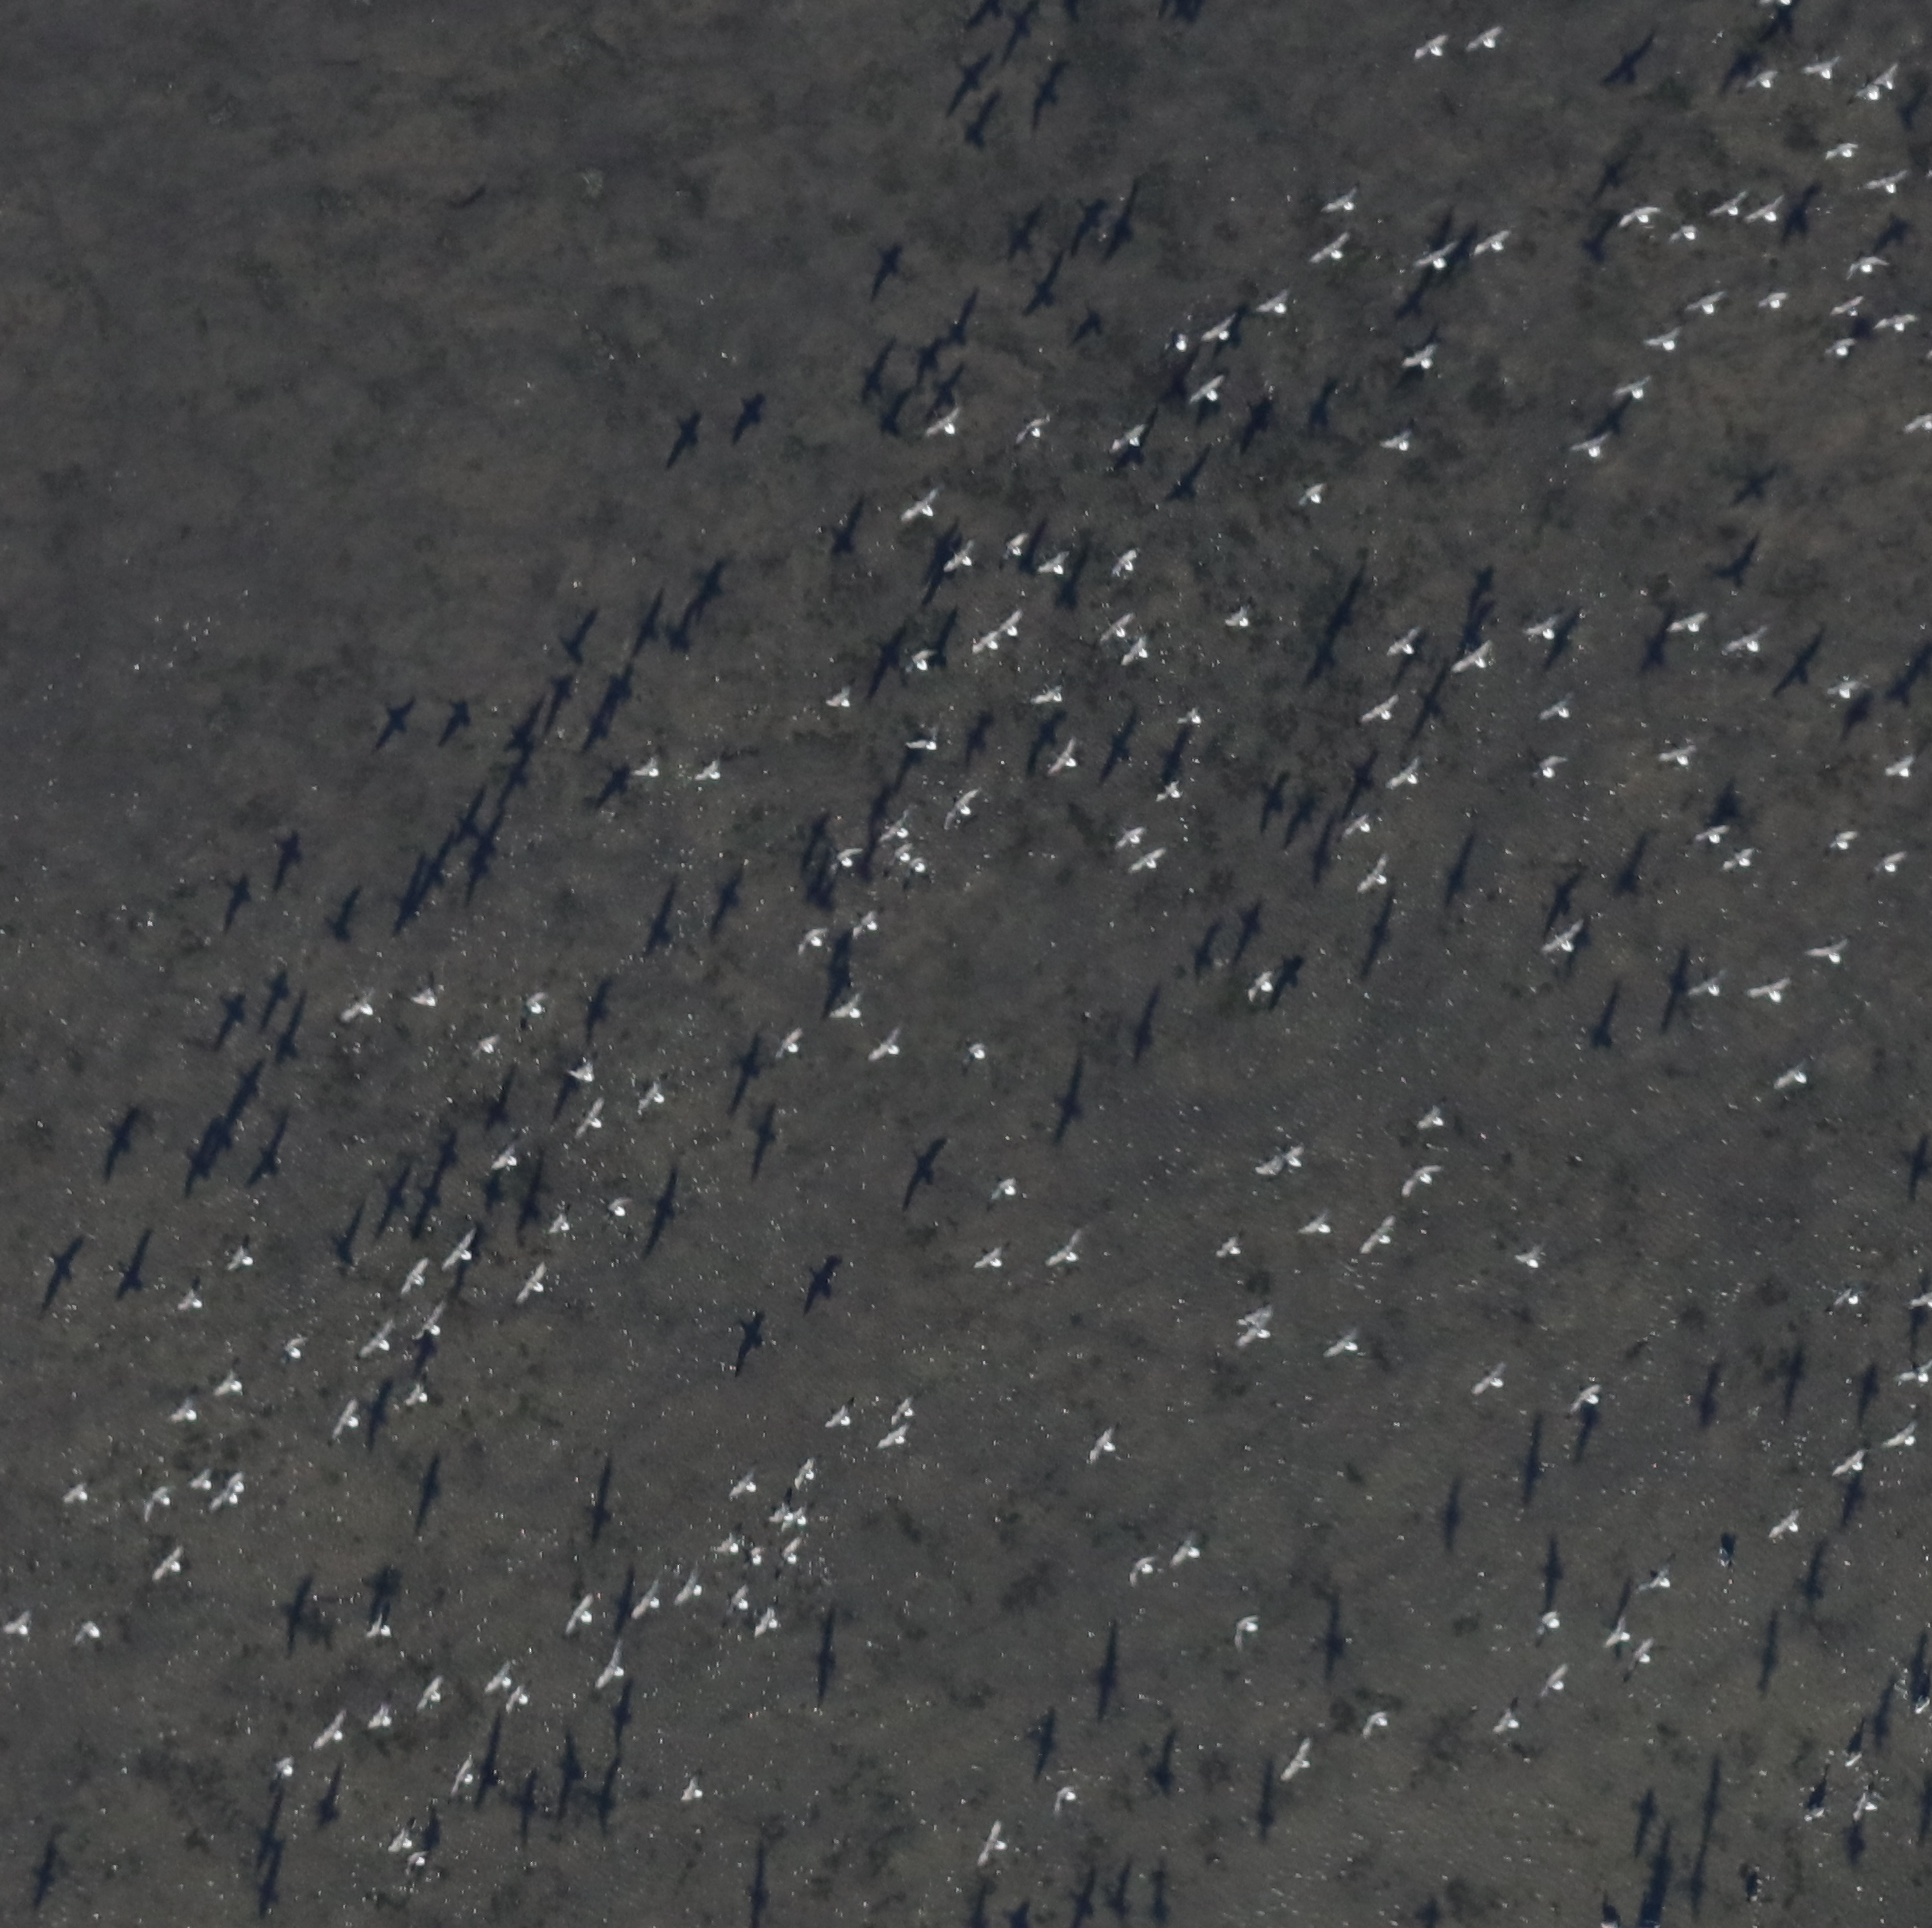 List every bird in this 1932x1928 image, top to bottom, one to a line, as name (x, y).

brant (1770, 4)
brant (1489, 42)
brant (1428, 44)
brant (1828, 61)
brant (1891, 78)
brant (1779, 79)
brant (1868, 95)
brant (1847, 155)
brant (1886, 180)
brant (1346, 206)
brant (1727, 208)
brant (1636, 209)
brant (1778, 213)
brant (1682, 239)
brant (1498, 243)
brant (1337, 247)
brant (1433, 265)
brant (1869, 265)
brant (1851, 302)
brant (1714, 306)
brant (1273, 307)
brant (1771, 307)
brant (1894, 318)
brant (1223, 331)
brant (1184, 342)
brant (1672, 342)
brant (1843, 347)
brant (1428, 353)
brant (1214, 385)
brant (1632, 393)
brant (953, 417)
brant (1930, 425)
brant (1045, 427)
brant (1143, 440)
brant (1407, 443)
brant (1591, 443)
brant (930, 498)
brant (1318, 505)
brant (1017, 543)
brant (965, 552)
brant (1133, 552)
brant (1061, 563)
brant (1124, 617)
brant (1021, 623)
brant (1236, 623)
brant (1538, 630)
brant (1693, 632)
brant (991, 639)
brant (1749, 639)
brant (1407, 649)
brant (1143, 652)
brant (935, 658)
brant (1491, 658)
brant (1834, 689)
brant (1054, 692)
brant (833, 697)
brant (1561, 711)
brant (1378, 714)
brant (1192, 720)
brant (938, 733)
brant (1672, 749)
brant (645, 756)
brant (1062, 759)
brant (1899, 759)
brant (1545, 761)
brant (710, 767)
brant (1408, 779)
brant (1173, 793)
brant (966, 811)
brant (1367, 823)
brant (1127, 824)
brant (896, 829)
brant (1716, 833)
brant (1835, 835)
brant (839, 855)
brant (1893, 855)
brant (898, 860)
brant (1153, 861)
brant (1752, 865)
brant (924, 872)
brant (1391, 874)
brant (874, 924)
brant (813, 936)
brant (1568, 939)
brant (1834, 953)
brant (1269, 979)
brant (1705, 992)
brant (1779, 995)
brant (546, 997)
brant (424, 1001)
brant (359, 1004)
brant (852, 1015)
brant (802, 1042)
brant (483, 1046)
brant (889, 1048)
brant (984, 1057)
brant (1796, 1079)
brant (585, 1086)
brant (653, 1108)
brant (1429, 1113)
brant (598, 1117)
brant (1287, 1153)
brant (506, 1159)
brant (1276, 1162)
brant (1423, 1180)
brant (1012, 1188)
brant (617, 1213)
brant (568, 1224)
brant (1323, 1226)
brant (1377, 1238)
brant (1076, 1250)
brant (481, 1252)
brant (1227, 1255)
brant (1533, 1257)
brant (246, 1265)
brant (989, 1266)
brant (416, 1279)
brant (532, 1286)
brant (1854, 1299)
brant (193, 1308)
brant (1258, 1317)
brant (446, 1332)
brant (1258, 1340)
brant (1337, 1342)
brant (295, 1344)
brant (383, 1348)
brant (1496, 1373)
brant (1921, 1381)
brant (232, 1382)
brant (426, 1397)
brant (1598, 1400)
brant (906, 1404)
brant (195, 1411)
brant (349, 1416)
brant (843, 1434)
brant (895, 1443)
brant (1907, 1443)
brant (1110, 1446)
brant (1856, 1462)
brant (194, 1475)
brant (803, 1477)
brant (233, 1478)
brant (741, 1488)
brant (81, 1497)
brant (157, 1505)
brant (226, 1505)
brant (777, 1508)
brant (804, 1511)
brant (1790, 1529)
brant (733, 1544)
brant (766, 1553)
brant (1187, 1553)
brant (789, 1554)
brant (1738, 1558)
brant (170, 1572)
brant (1666, 1572)
brant (1138, 1573)
brant (687, 1591)
brant (739, 1594)
brant (655, 1606)
brant (584, 1617)
brant (777, 1617)
brant (24, 1622)
brant (1545, 1625)
brant (87, 1629)
brant (1251, 1633)
brant (1622, 1634)
brant (386, 1638)
brant (1645, 1660)
brant (508, 1666)
brant (613, 1667)
brant (1563, 1686)
brant (443, 1691)
brant (1924, 1698)
brant (531, 1700)
brant (377, 1715)
brant (1372, 1722)
brant (1519, 1723)
brant (323, 1728)
brant (1853, 1756)
brant (1289, 1759)
brant (290, 1765)
brant (470, 1773)
brant (691, 1789)
brant (1075, 1793)
brant (1865, 1798)
brant (1817, 1807)
brant (399, 1829)
brant (997, 1839)
brant (420, 1853)
brant (1756, 1887)